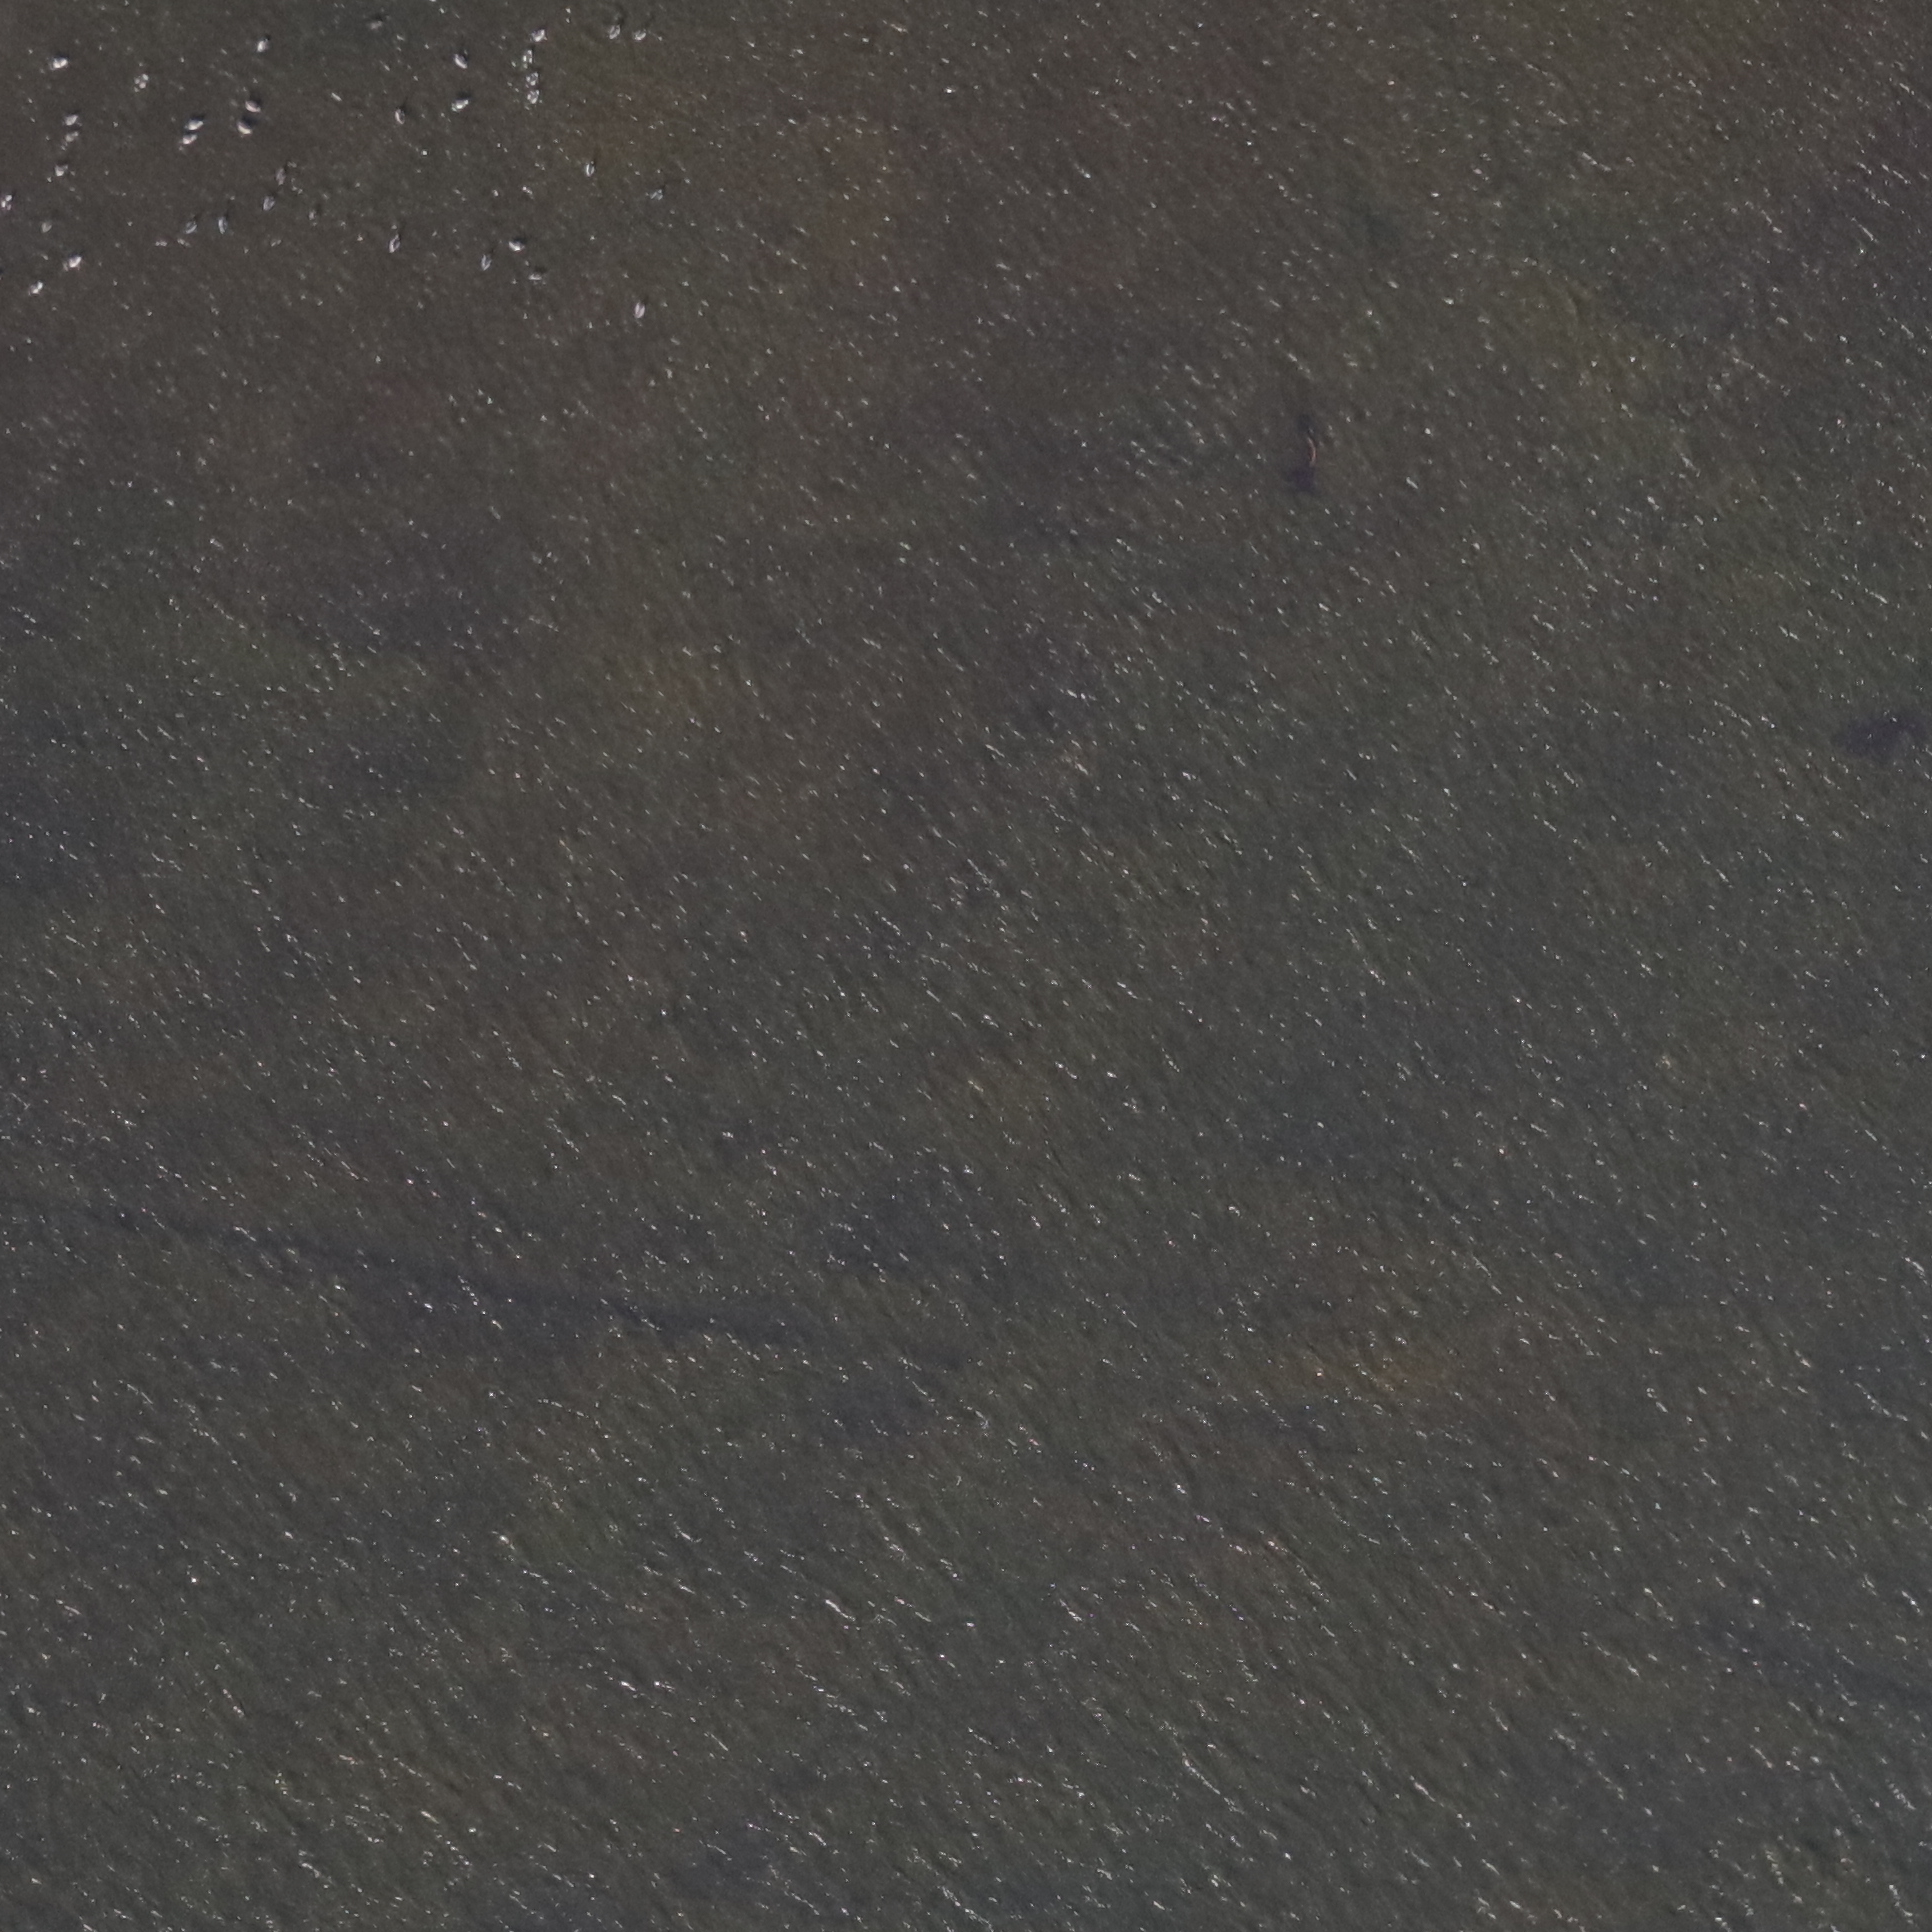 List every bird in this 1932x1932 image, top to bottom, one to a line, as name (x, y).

brant (375, 22)
brant (648, 33)
brant (538, 34)
brant (616, 35)
brant (264, 41)
brant (530, 59)
brant (65, 60)
brant (456, 61)
brant (534, 76)
brant (146, 82)
brant (536, 96)
brant (466, 107)
brant (254, 109)
brant (73, 119)
brant (399, 119)
brant (202, 120)
brant (251, 130)
brant (75, 136)
brant (192, 140)
brant (65, 167)
brant (599, 167)
brant (279, 173)
brant (530, 191)
brant (667, 194)
brant (11, 200)
brant (275, 201)
brant (315, 215)
brant (187, 227)
brant (222, 228)
brant (50, 229)
brant (397, 238)
brant (517, 248)
brant (76, 255)
brant (486, 262)
brant (530, 280)
brant (45, 288)
brant (640, 312)